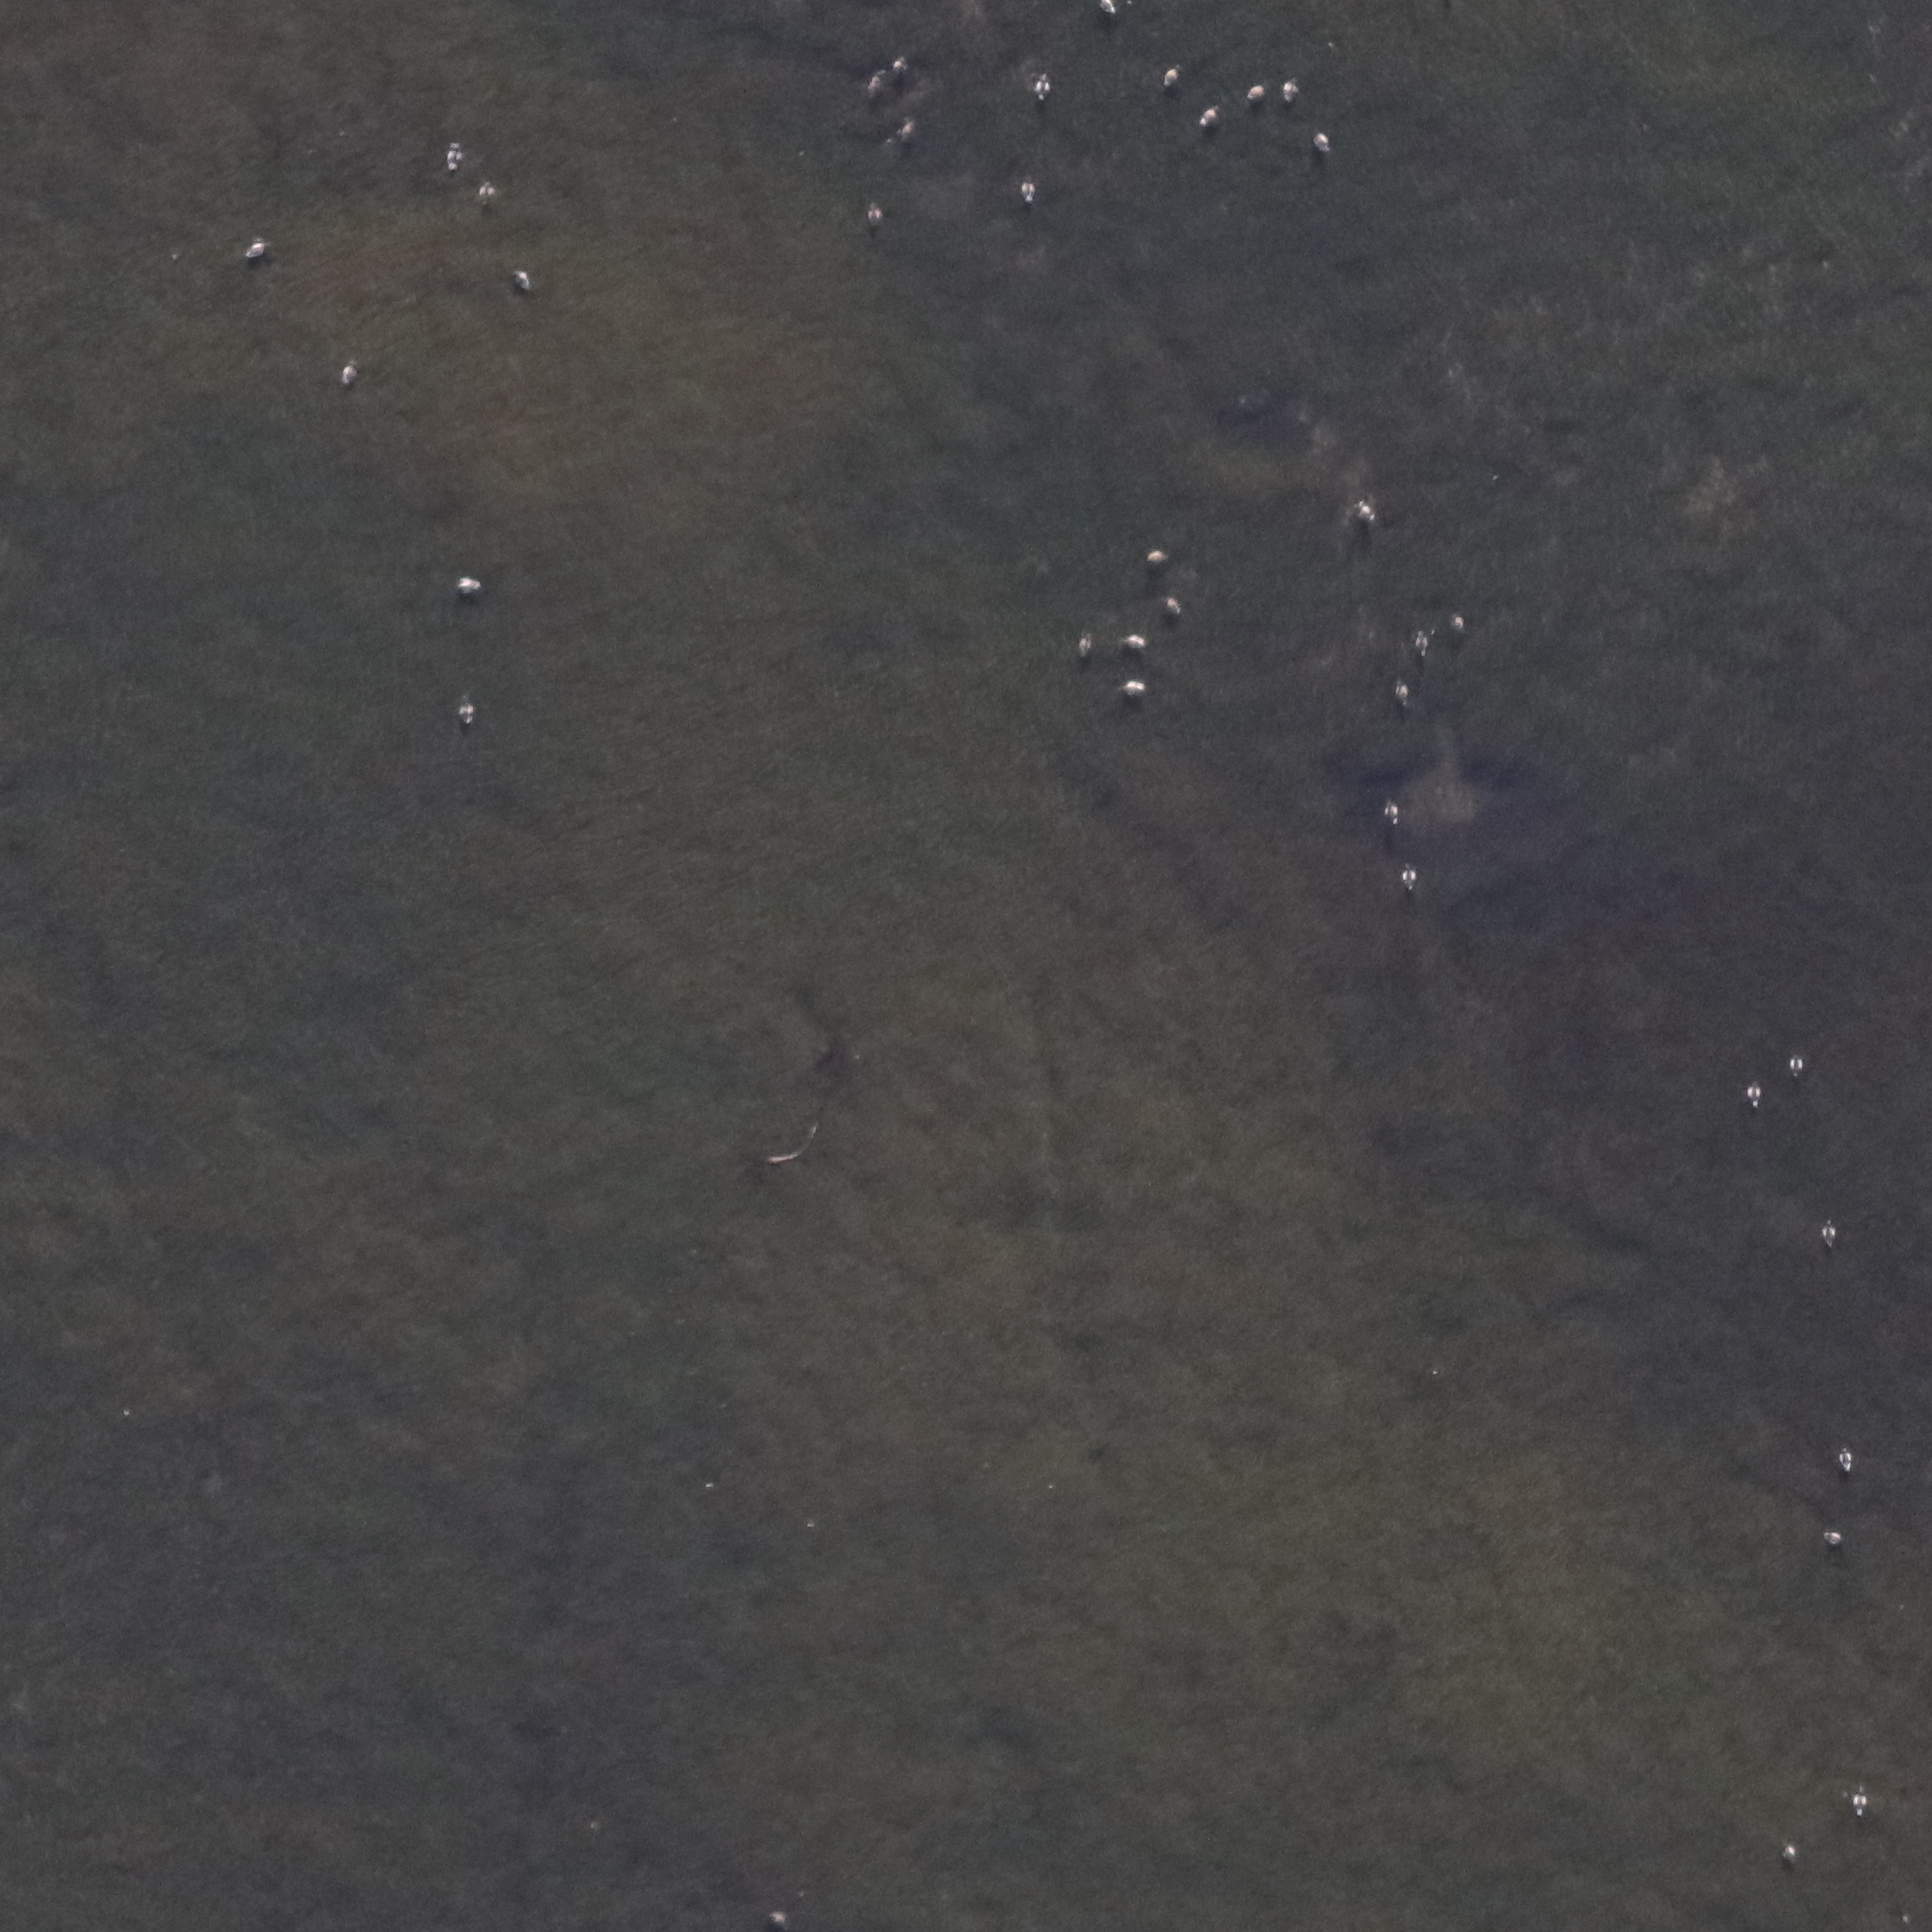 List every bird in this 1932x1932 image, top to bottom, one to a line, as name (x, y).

brant (1106, 5)
brant (913, 66)
brant (1172, 70)
brant (1044, 77)
brant (876, 90)
brant (1261, 94)
brant (1290, 95)
brant (1215, 110)
brant (910, 128)
brant (1328, 142)
brant (453, 158)
brant (1039, 186)
brant (495, 198)
brant (876, 215)
brant (262, 250)
brant (523, 288)
brant (356, 376)
brant (1364, 520)
brant (1158, 560)
brant (471, 589)
brant (1175, 613)
brant (1459, 618)
brant (1420, 646)
brant (1148, 649)
brant (1095, 652)
brant (1400, 688)
brant (1138, 698)
brant (464, 715)
brant (1395, 802)
brant (1414, 880)
brant (1799, 1069)
brant (1754, 1099)
brant (1834, 1230)
brant (1843, 1467)
brant (1829, 1543)
brant (1860, 1804)
brant (1781, 1861)
brant (781, 1920)